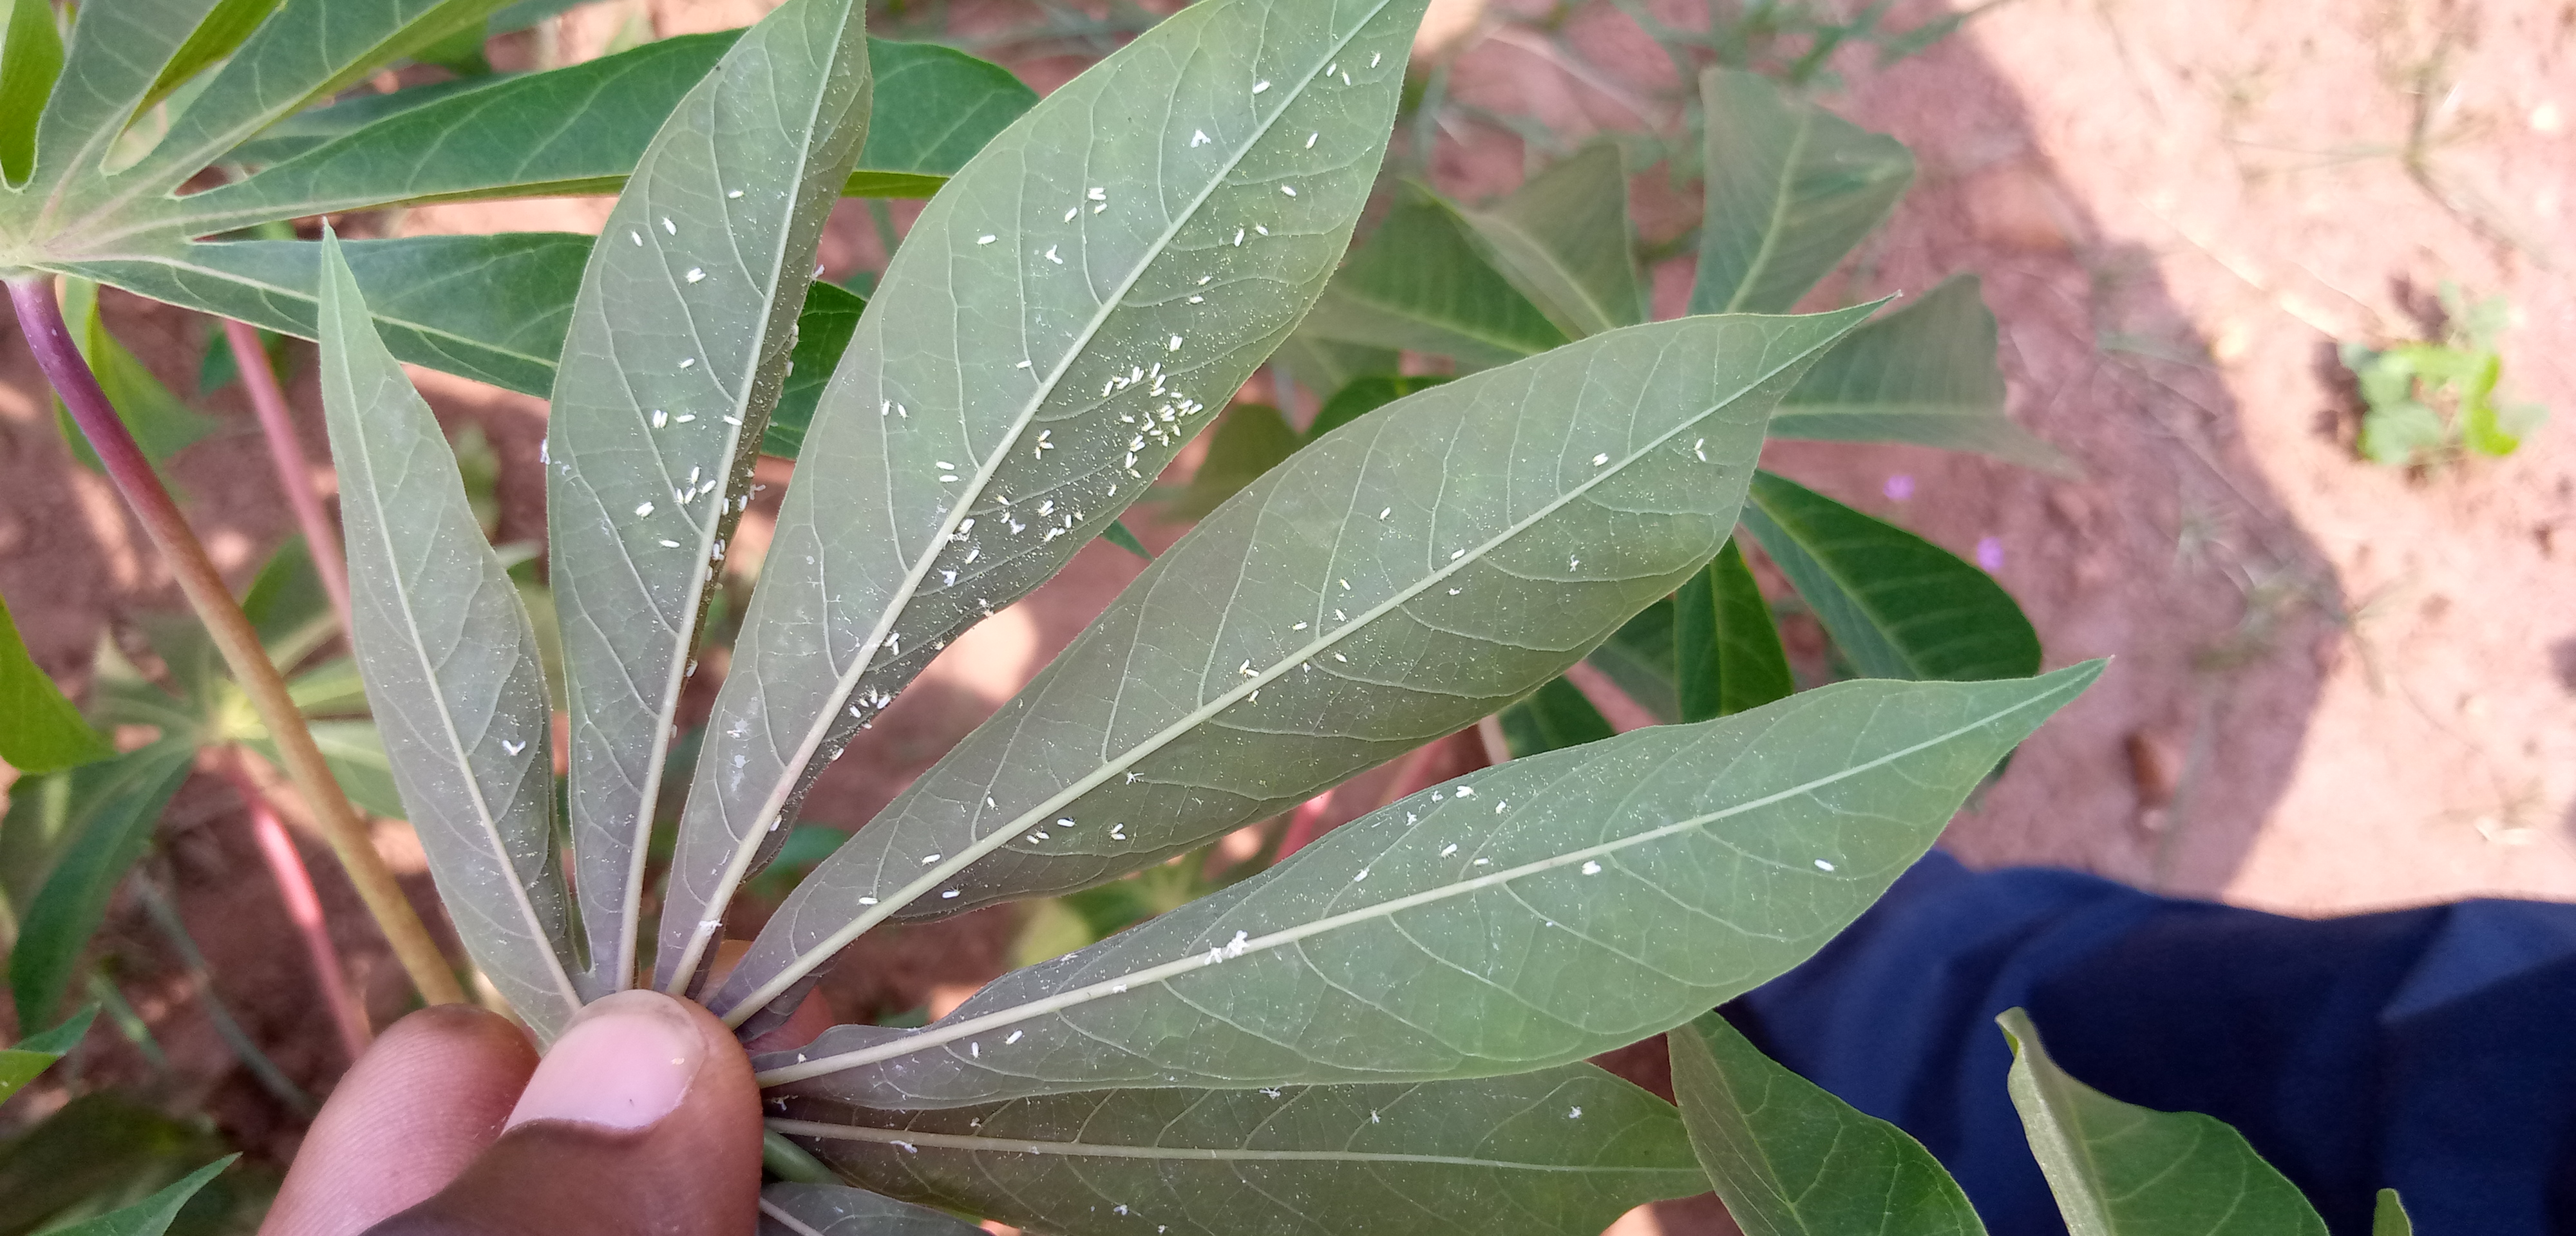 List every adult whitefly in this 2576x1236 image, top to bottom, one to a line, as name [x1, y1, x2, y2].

whitefly [1367, 48, 1388, 71]
whitefly [1323, 58, 1338, 80]
whitefly [1339, 68, 1355, 89]
whitefly [1251, 76, 1272, 97]
whitefly [1187, 124, 1213, 150]
whitefly [1303, 129, 1321, 153]
whitefly [1277, 180, 1300, 200]
whitefly [1088, 182, 1106, 195]
whitefly [725, 185, 743, 201]
whitefly [1088, 191, 1108, 201]
whitefly [1092, 200, 1110, 220]
whitefly [1060, 202, 1084, 225]
whitefly [660, 215, 680, 238]
whitefly [1253, 220, 1276, 241]
whitefly [629, 225, 645, 248]
whitefly [1231, 227, 1251, 250]
whitefly [974, 230, 1000, 247]
whitefly [1041, 240, 1065, 267]
whitefly [683, 263, 708, 286]
whitefly [808, 263, 826, 287]
whitefly [1194, 272, 1215, 290]
whitefly [1186, 292, 1207, 305]
whitefly [790, 318, 802, 336]
whitefly [1164, 332, 1186, 353]
whitefly [789, 334, 800, 351]
whitefly [679, 355, 697, 371]
whitefly [784, 357, 795, 378]
whitefly [1148, 357, 1160, 379]
whitefly [1014, 358, 1034, 374]
whitefly [1130, 362, 1145, 387]
whitefly [1153, 372, 1168, 389]
whitefly [1110, 374, 1123, 382]
whitefly [1120, 375, 1131, 391]
whitefly [1102, 377, 1113, 397]
whitefly [880, 397, 892, 419]
whitefly [895, 398, 909, 420]
whitefly [1188, 400, 1204, 416]
whitefly [674, 407, 698, 429]
whitefly [1139, 409, 1159, 432]
whitefly [1120, 411, 1136, 426]
whitefly [720, 411, 746, 429]
whitefly [1171, 420, 1182, 439]
whitefly [1037, 427, 1052, 441]
whitefly [1160, 431, 1170, 450]
whitefly [1132, 433, 1144, 445]
whitefly [1693, 434, 1707, 449]
whitefly [539, 436, 554, 469]
whitefly [1037, 438, 1057, 451]
whitefly [1129, 439, 1148, 454]
whitefly [1032, 443, 1043, 461]
whitefly [1694, 447, 1710, 464]
whitefly [1123, 451, 1140, 470]
whitefly [1590, 451, 1610, 468]
whitefly [933, 458, 957, 472]
whitefly [688, 463, 699, 483]
whitefly [745, 466, 757, 481]
whitefly [1130, 468, 1146, 484]
whitefly [934, 471, 961, 485]
whitefly [698, 476, 717, 496]
whitefly [1104, 481, 1120, 500]
whitefly [748, 482, 768, 501]
whitefly [685, 483, 697, 505]
whitefly [674, 485, 684, 505]
whitefly [994, 492, 1012, 508]
whitefly [737, 492, 749, 515]
whitefly [721, 494, 730, 518]
whitefly [634, 498, 657, 521]
whitefly [1036, 498, 1056, 517]
whitefly [1375, 503, 1392, 523]
whitefly [996, 509, 1013, 526]
whitefly [1062, 512, 1075, 530]
whitefly [956, 516, 974, 535]
whitefly [1010, 519, 1027, 539]
whitefly [655, 535, 682, 553]
whitefly [720, 536, 727, 554]
whitefly [711, 539, 720, 563]
whitefly [1446, 546, 1466, 562]
whitefly [963, 548, 982, 566]
whitefly [1566, 550, 1585, 576]
whitefly [704, 563, 715, 583]
whitefly [938, 566, 960, 588]
whitefly [1336, 573, 1353, 594]
whitefly [1448, 587, 1463, 597]
whitefly [1332, 604, 1349, 624]
whitefly [1289, 618, 1307, 632]
whitefly [883, 629, 901, 646]
whitefly [933, 638, 946, 651]
whitefly [890, 639, 902, 659]
whitefly [1332, 650, 1351, 664]
whitefly [1237, 655, 1251, 679]
whitefly [685, 657, 697, 682]
whitefly [1302, 659, 1314, 677]
whitefly [1243, 667, 1260, 679]
whitefly [867, 686, 882, 706]
whitefly [1243, 687, 1263, 704]
whitefly [876, 691, 895, 711]
whitefly [856, 694, 872, 709]
whitefly [846, 700, 862, 719]
whitefly [858, 719, 875, 734]
whitefly [669, 722, 680, 740]
whitefly [497, 735, 533, 758]
whitefly [829, 744, 846, 762]
whitefly [1123, 767, 1146, 789]
whitefly [1426, 789, 1446, 805]
whitefly [983, 792, 1001, 811]
whitefly [1493, 797, 1508, 817]
whitefly [1402, 805, 1420, 827]
whitefly [768, 812, 784, 834]
whitefly [1055, 814, 1077, 829]
whitefly [1110, 823, 1124, 834]
whitefly [1032, 828, 1053, 841]
whitefly [1110, 830, 1130, 843]
whitefly [1023, 834, 1042, 847]
whitefly [1437, 840, 1460, 863]
whitefly [918, 852, 943, 866]
whitefly [1470, 855, 1491, 866]
whitefly [1811, 855, 1837, 874]
whitefly [1573, 856, 1605, 877]
whitefly [1350, 867, 1371, 885]
whitefly [940, 885, 963, 901]
whitefly [855, 894, 881, 908]
whitefly [697, 917, 724, 938]
whitefly [1232, 928, 1250, 946]
whitefly [1226, 941, 1245, 958]
whitefly [1203, 945, 1224, 968]
whitefly [1108, 983, 1128, 997]
whitefly [1001, 1025, 1023, 1048]
whitefly [966, 1039, 981, 1064]
whitefly [793, 1049, 811, 1064]
whitefly [1253, 1084, 1285, 1103]
whitefly [770, 1094, 791, 1113]
whitefly [1561, 1101, 1589, 1126]
whitefly [1367, 1105, 1386, 1131]
whitefly [968, 1115, 982, 1130]
whitefly [887, 1137, 920, 1156]
whitefly [1108, 1201, 1130, 1218]